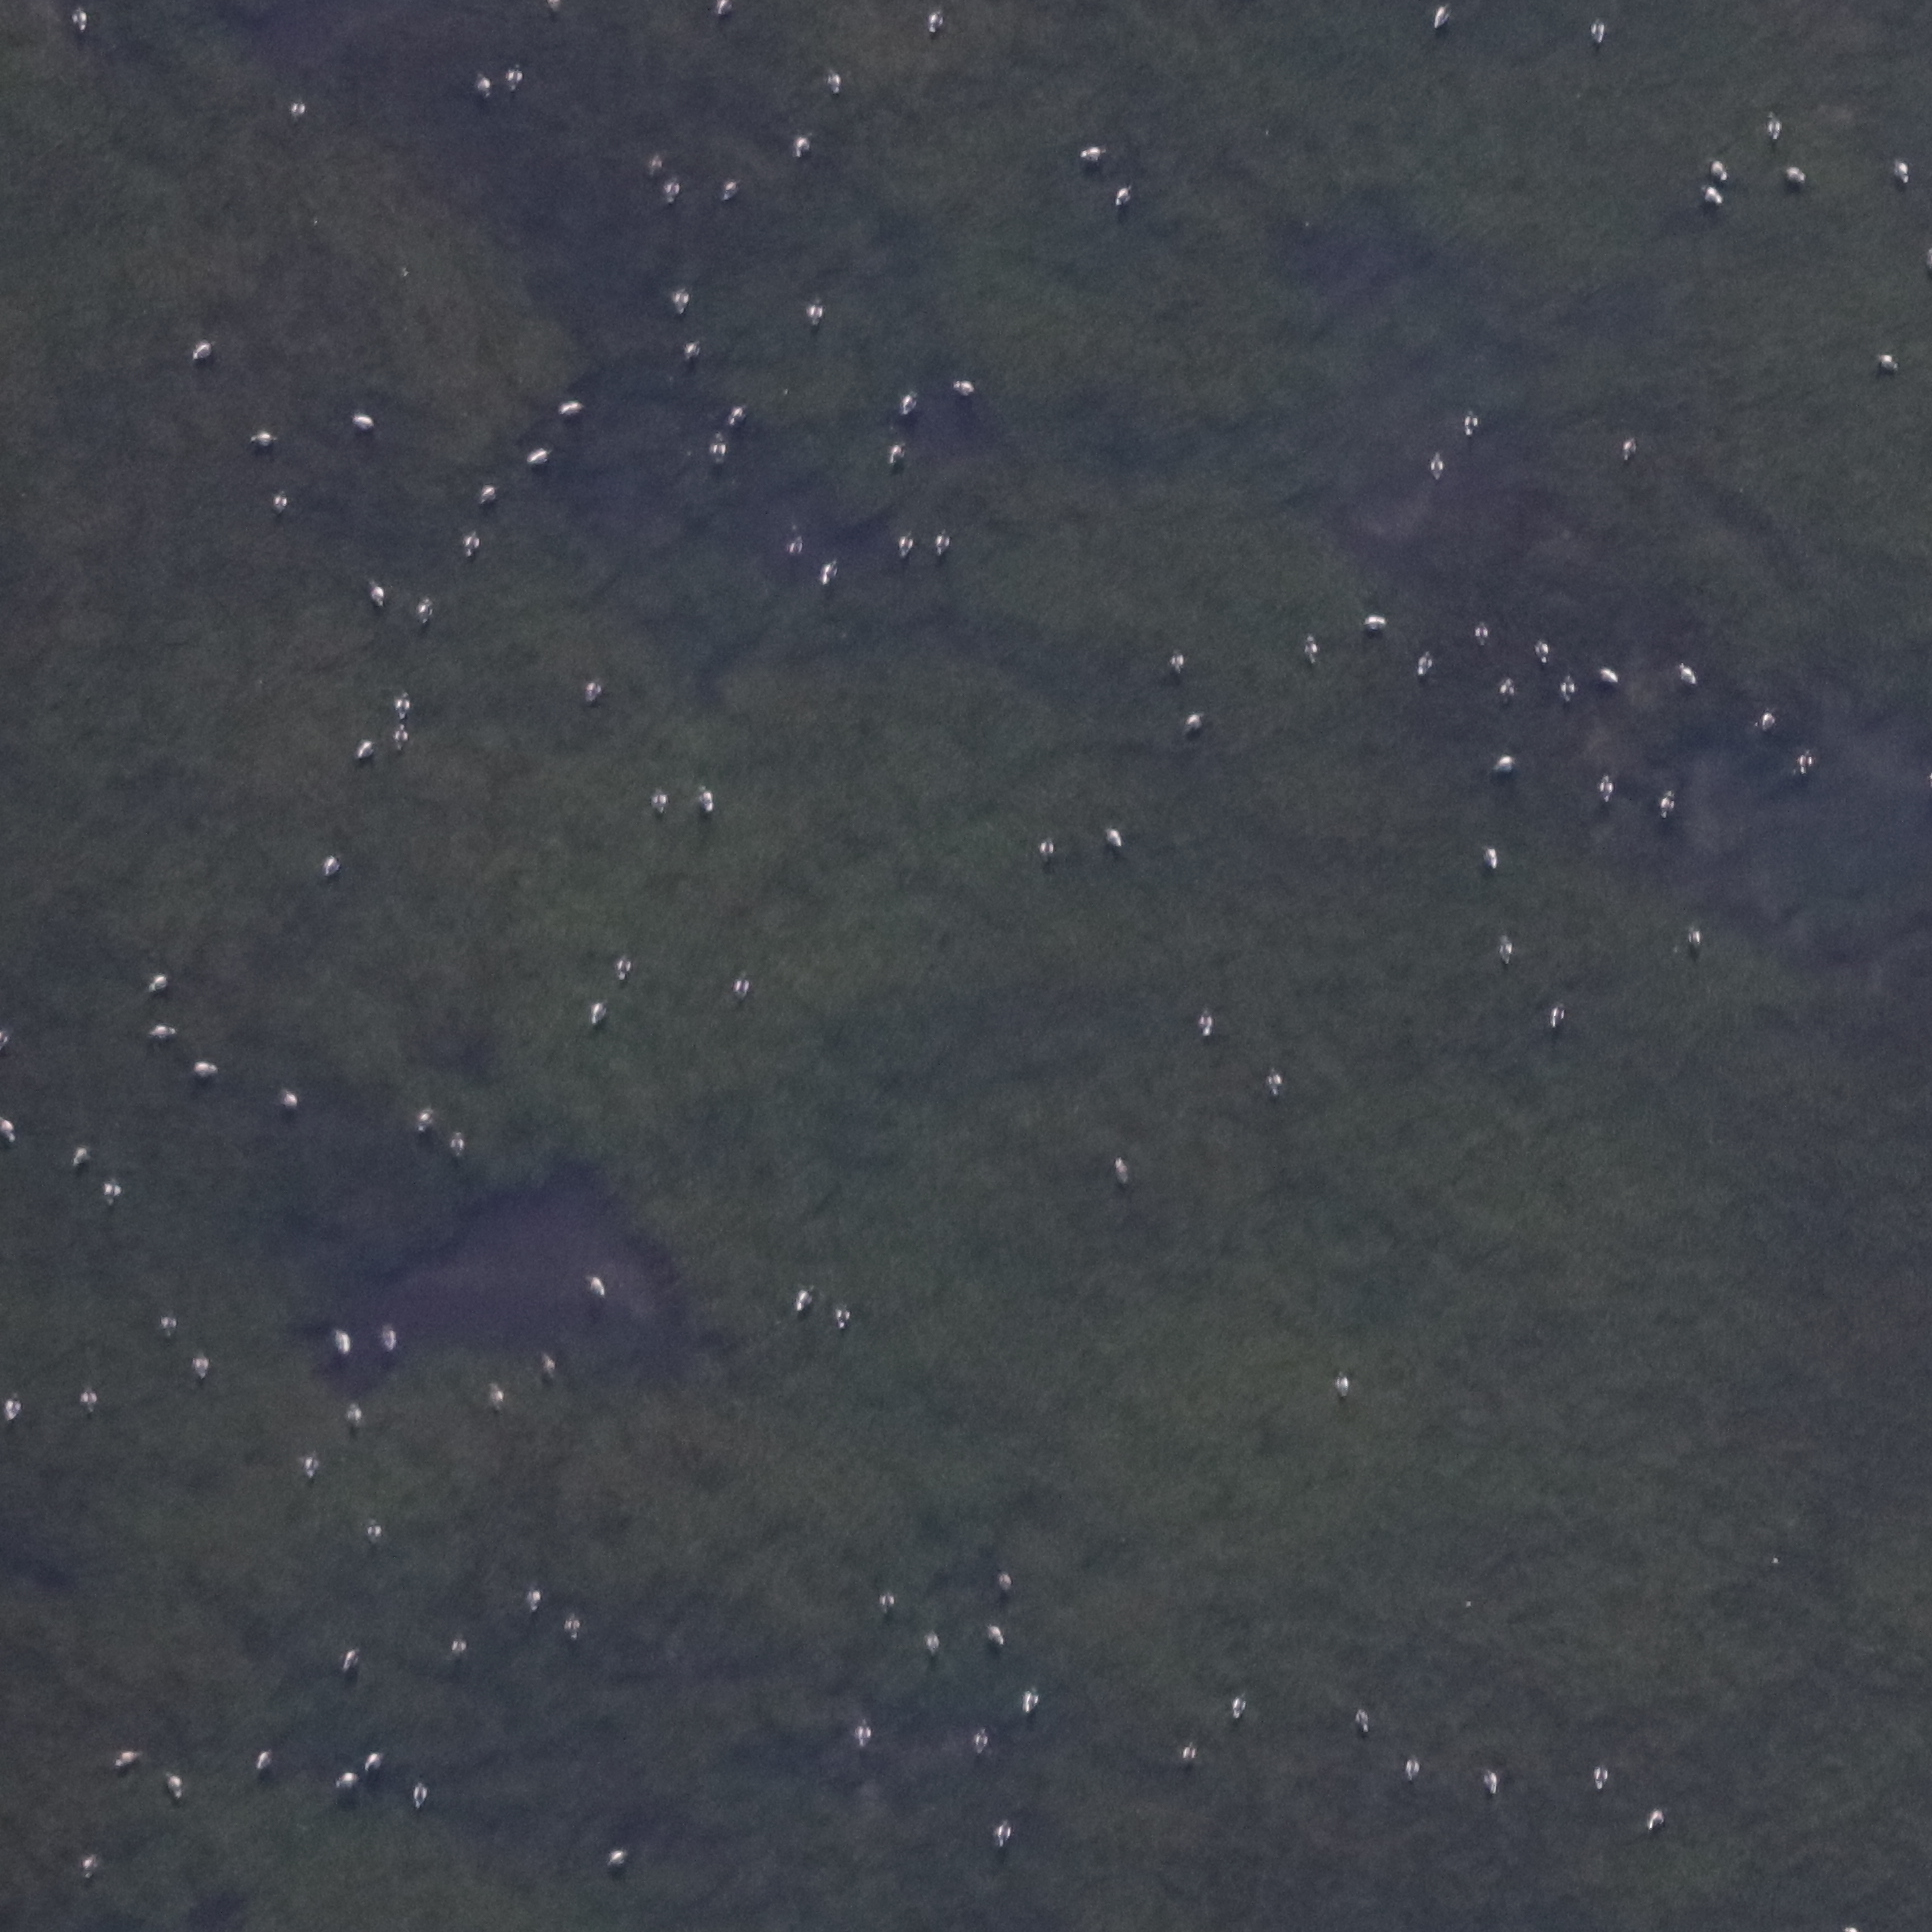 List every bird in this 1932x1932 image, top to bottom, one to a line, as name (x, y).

brant (551, 6)
brant (719, 11)
brant (1442, 17)
brant (85, 23)
brant (934, 25)
brant (1598, 35)
brant (524, 78)
brant (483, 85)
brant (836, 85)
brant (295, 105)
brant (1778, 125)
brant (810, 139)
brant (1089, 150)
brant (653, 164)
brant (1898, 164)
brant (1719, 167)
brant (1784, 180)
brant (723, 195)
brant (678, 197)
brant (1127, 197)
brant (1711, 197)
brant (678, 299)
brant (830, 312)
brant (697, 343)
brant (1900, 359)
brant (213, 360)
brant (969, 400)
brant (577, 410)
brant (908, 410)
brant (744, 413)
brant (365, 415)
brant (1481, 416)
brant (262, 448)
brant (710, 451)
brant (903, 451)
brant (1631, 459)
brant (537, 461)
brant (1437, 466)
brant (485, 497)
brant (282, 498)
brant (952, 535)
brant (792, 542)
brant (904, 542)
brant (476, 549)
brant (832, 566)
brant (383, 599)
brant (431, 612)
brant (1377, 619)
brant (1479, 630)
brant (1535, 646)
brant (1311, 649)
brant (1418, 659)
brant (1174, 666)
brant (1608, 671)
brant (1691, 671)
brant (1496, 687)
brant (1570, 689)
brant (589, 690)
brant (402, 708)
brant (1764, 728)
brant (1191, 731)
brant (402, 741)
brant (371, 743)
brant (1505, 763)
brant (1818, 767)
brant (1611, 790)
brant (712, 802)
brant (1666, 805)
brant (663, 808)
brant (1109, 839)
brant (1054, 849)
brant (1489, 858)
brant (340, 865)
brant (1693, 940)
brant (1505, 951)
brant (635, 965)
brant (744, 985)
brant (161, 986)
brant (602, 1010)
brant (1551, 1016)
brant (1208, 1022)
brant (166, 1039)
brant (11, 1046)
brant (203, 1072)
brant (1276, 1083)
brant (291, 1100)
brant (424, 1124)
brant (15, 1130)
brant (85, 1156)
brant (461, 1156)
brant (1119, 1174)
brant (118, 1197)
brant (599, 1287)
brant (804, 1307)
brant (172, 1320)
brant (845, 1323)
brant (397, 1337)
brant (341, 1340)
brant (208, 1367)
brant (547, 1370)
brant (1348, 1380)
brant (501, 1399)
brant (99, 1401)
brant (15, 1402)
brant (356, 1416)
brant (321, 1463)
brant (382, 1524)
brant (1002, 1577)
brant (879, 1590)
brant (543, 1601)
brant (581, 1624)
brant (996, 1636)
brant (473, 1642)
brant (935, 1645)
brant (350, 1660)
brant (1026, 1696)
brant (1235, 1702)
brant (1359, 1716)
brant (987, 1743)
brant (864, 1744)
brant (1187, 1749)
brant (270, 1751)
brant (132, 1758)
brant (382, 1762)
brant (1408, 1770)
brant (1498, 1774)
brant (354, 1776)
brant (1604, 1779)
brant (180, 1790)
brant (423, 1794)
brant (1663, 1821)
brant (1003, 1838)
brant (622, 1860)
brant (87, 1865)